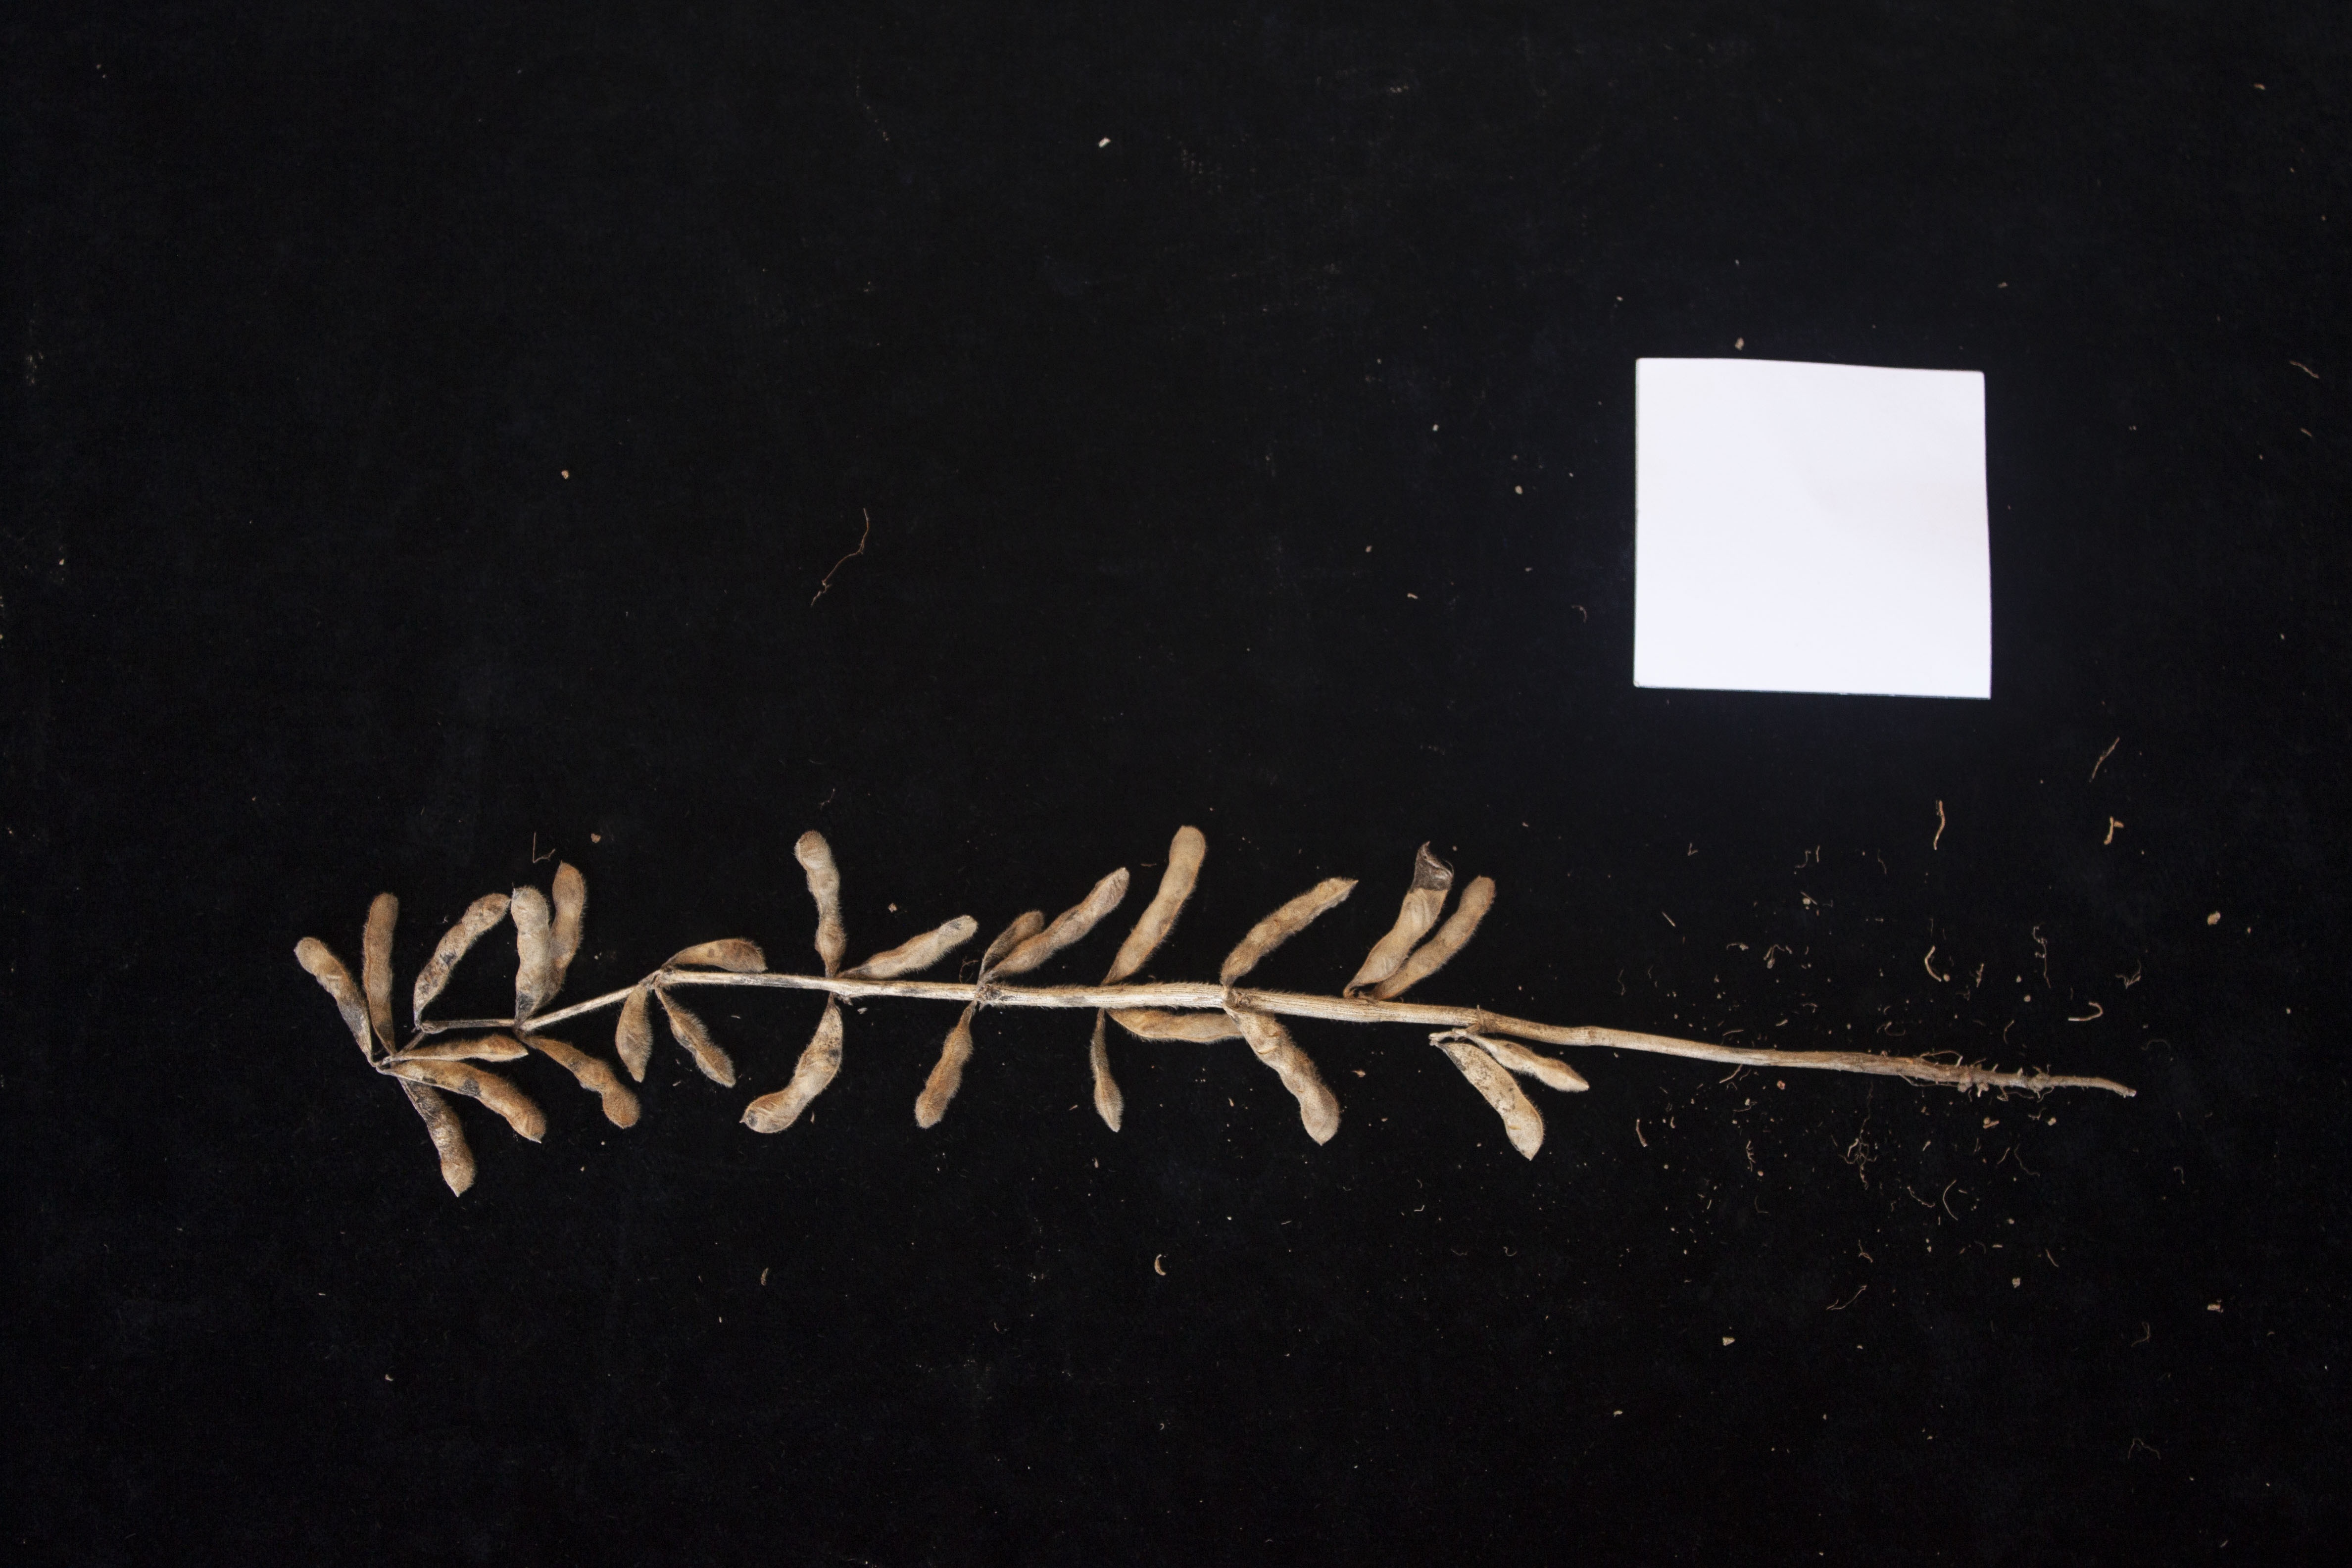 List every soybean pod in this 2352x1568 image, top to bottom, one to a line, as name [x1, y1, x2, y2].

soybean pod [1103, 828, 1203, 986]
soybean pod [794, 829, 842, 971]
soybean pod [548, 865, 585, 1008]
soybean pod [987, 869, 1129, 982]
soybean pod [1353, 872, 1454, 984]
soybean pod [1373, 877, 1493, 999]
soybean pod [1219, 879, 1354, 991]
soybean pod [512, 887, 553, 1018]
soybean pod [362, 894, 396, 1050]
soybean pod [417, 894, 511, 1020]
soybean pod [984, 915, 1040, 973]
soybean pod [842, 918, 976, 978]
soybean pod [293, 938, 370, 1056]
soybean pod [666, 938, 769, 974]
soybean pod [613, 977, 654, 1083]
soybean pod [654, 990, 733, 1085]
soybean pod [740, 1005, 842, 1136]
soybean pod [913, 1006, 973, 1132]
soybean pod [1227, 1008, 1337, 1145]
soybean pod [1108, 1012, 1240, 1043]
soybean pod [1088, 1014, 1121, 1130]
soybean pod [1464, 1034, 1584, 1090]
soybean pod [385, 1037, 527, 1064]
soybean pod [518, 1039, 640, 1132]
soybean pod [1437, 1045, 1544, 1157]
soybean pod [383, 1060, 545, 1141]
soybean pod [403, 1080, 473, 1191]